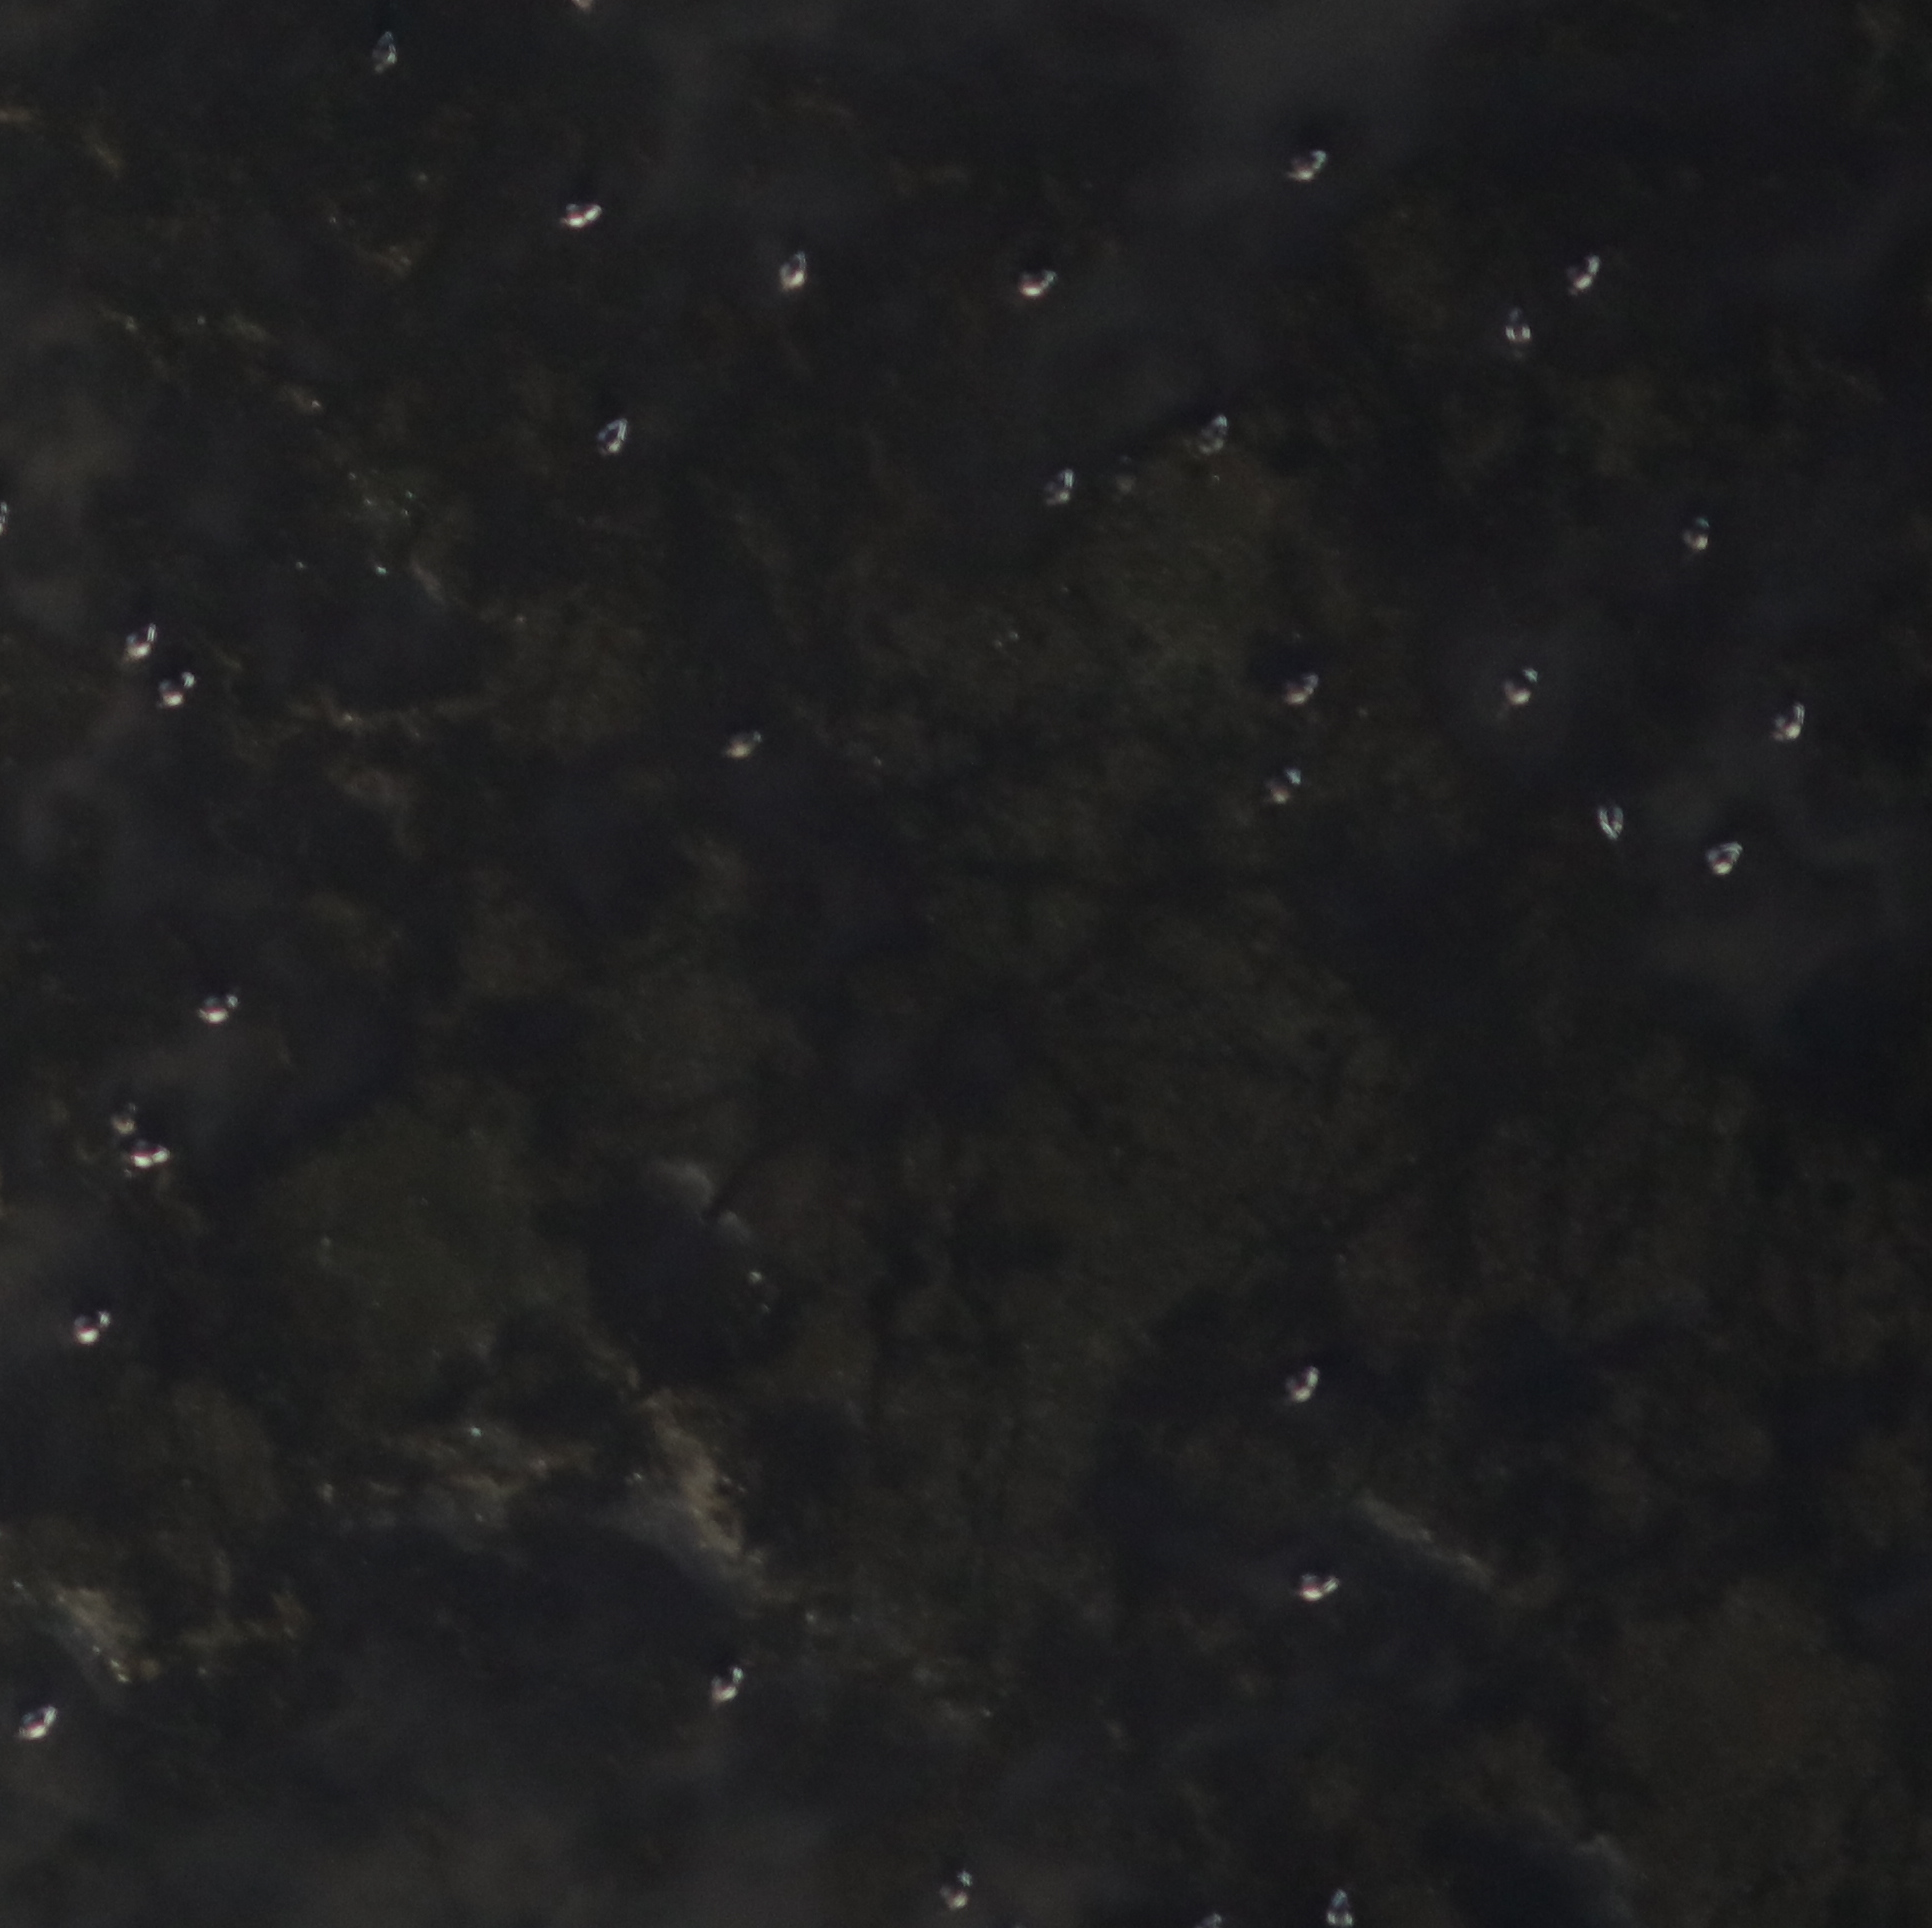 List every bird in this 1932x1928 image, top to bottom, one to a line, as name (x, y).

brant (380, 56)
brant (1304, 166)
brant (583, 213)
brant (790, 271)
brant (1596, 275)
brant (1037, 285)
brant (1514, 333)
brant (611, 440)
brant (1217, 440)
brant (1060, 488)
brant (1703, 537)
brant (146, 656)
brant (1303, 684)
brant (1516, 688)
brant (174, 689)
brant (1789, 723)
brant (1279, 790)
brant (1619, 822)
brant (1726, 849)
brant (214, 1008)
brant (147, 1154)
brant (88, 1326)
brant (1307, 1384)
brant (1318, 1590)
brant (725, 1684)
brant (35, 1721)
brant (956, 1891)
brant (1343, 1907)